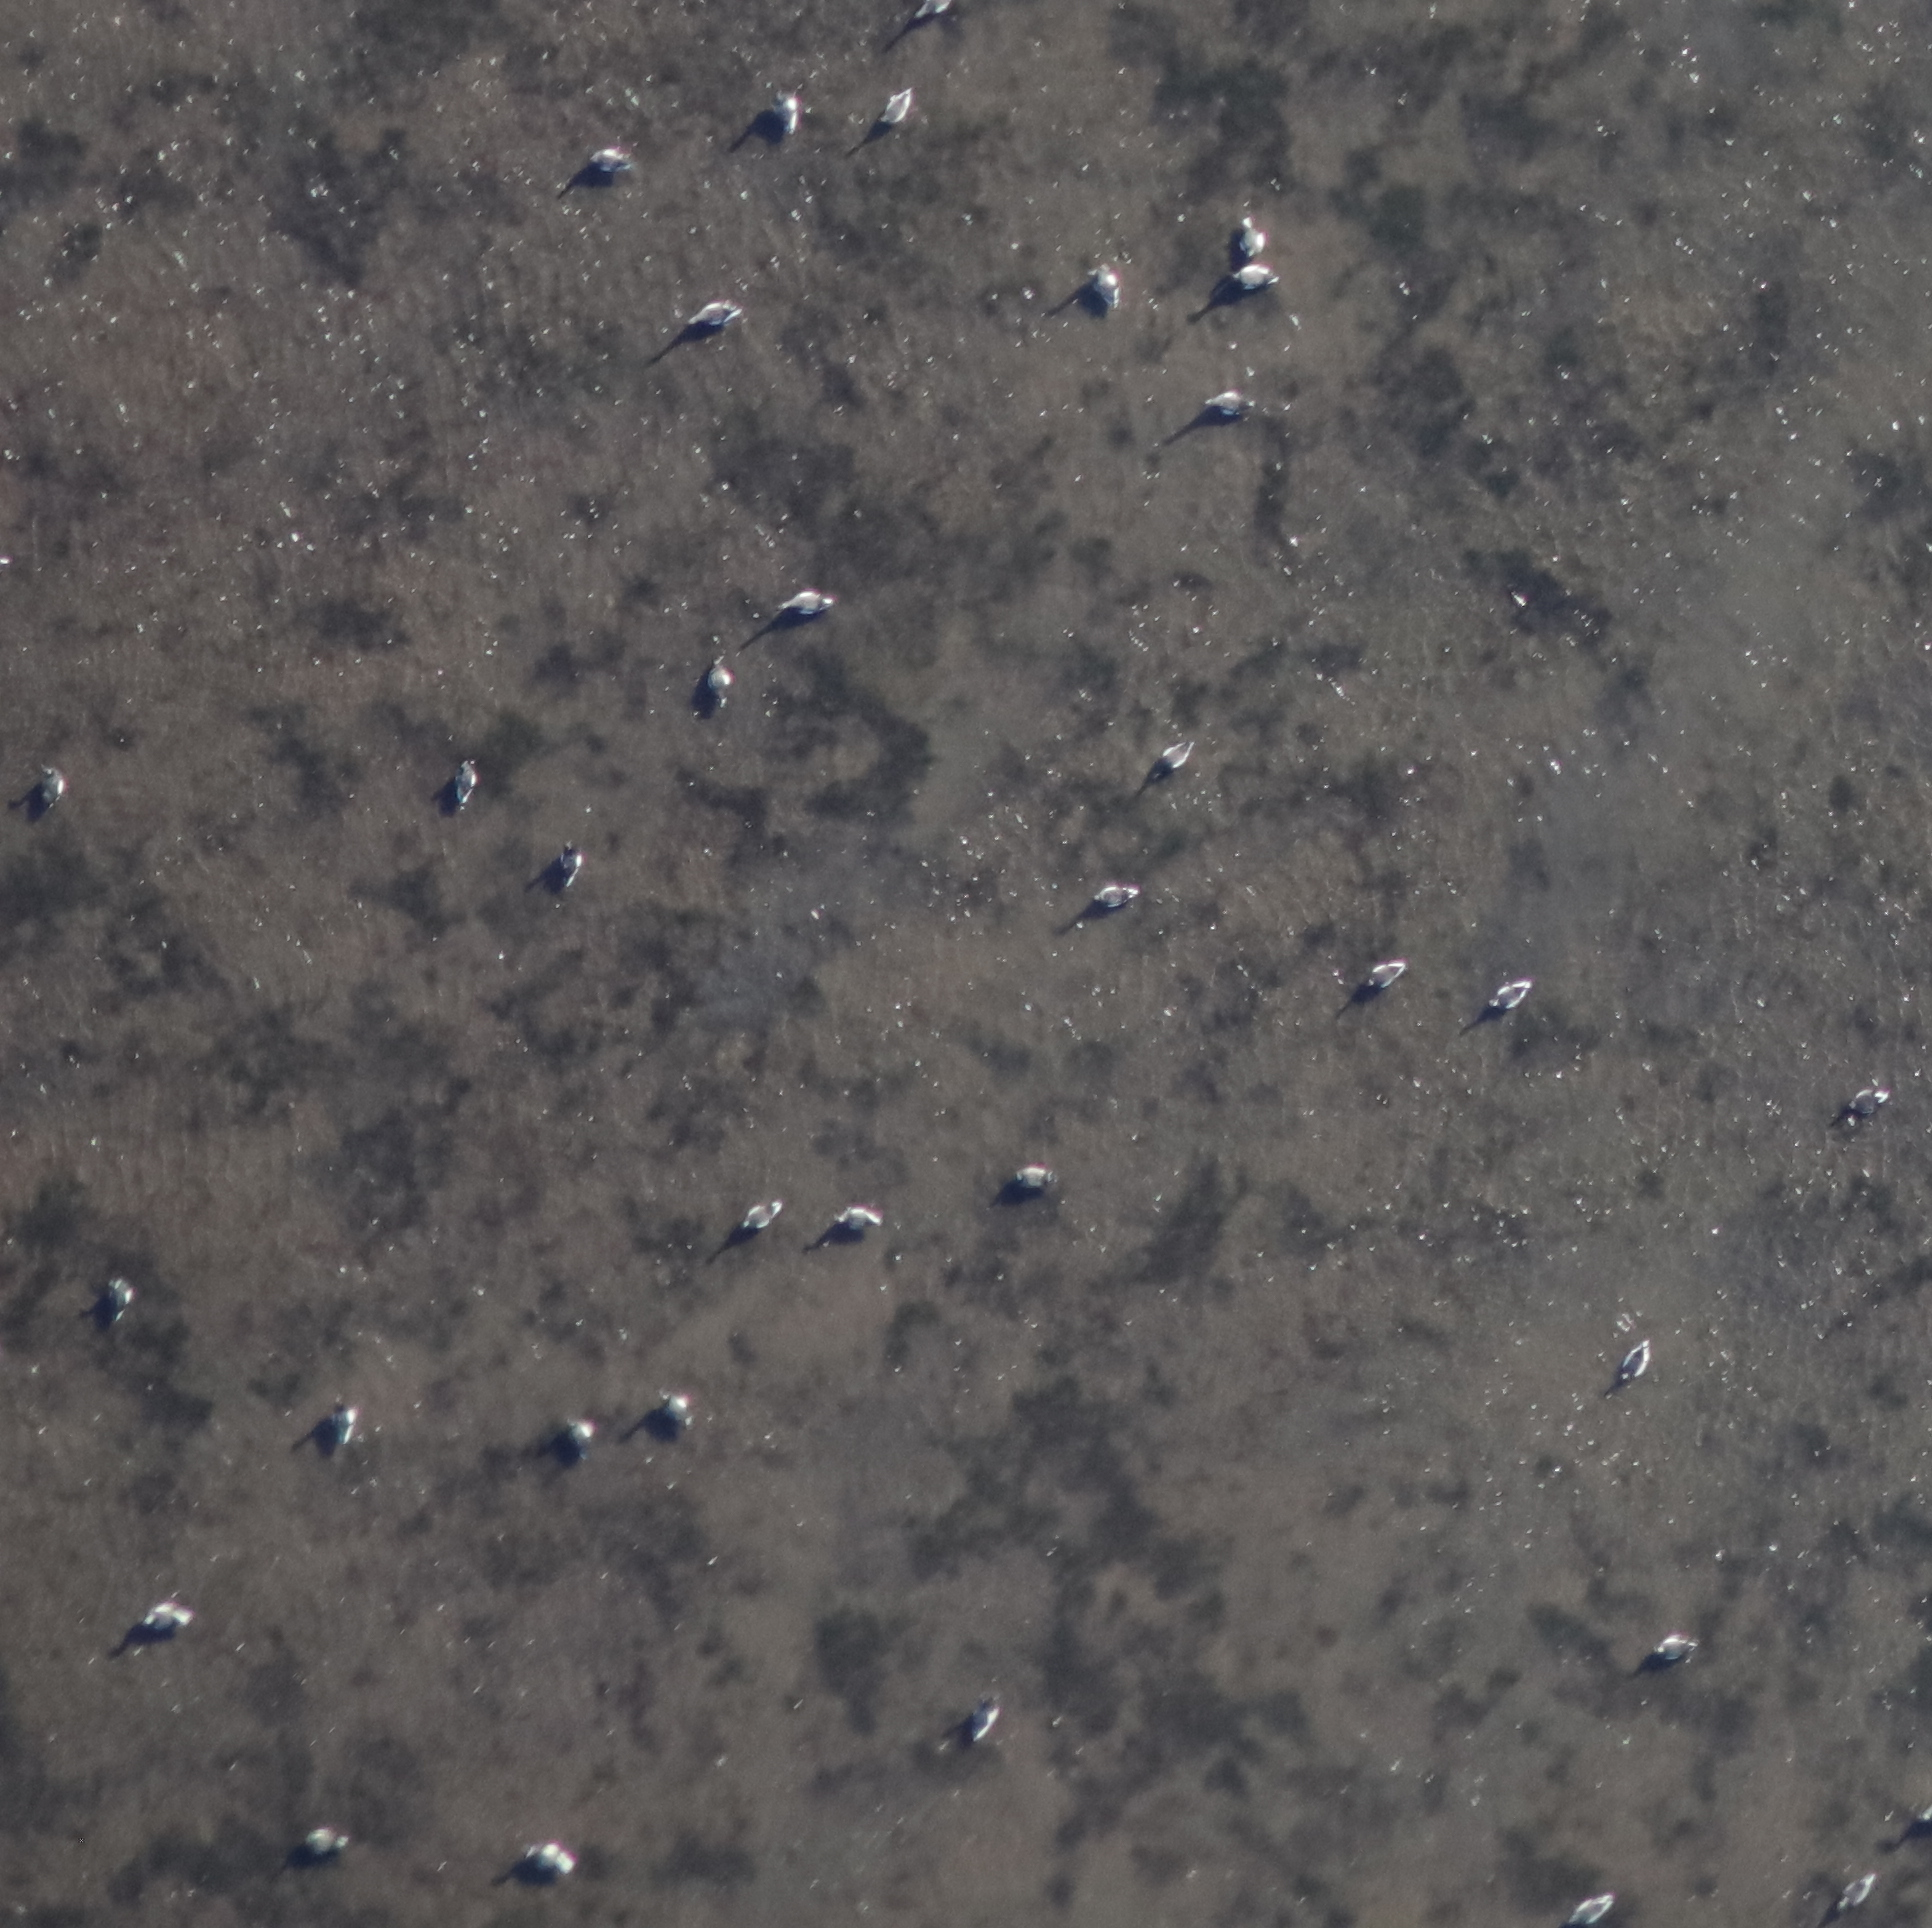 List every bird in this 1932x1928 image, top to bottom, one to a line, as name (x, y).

brant (937, 2)
brant (899, 108)
brant (786, 111)
brant (609, 159)
brant (1246, 239)
brant (1254, 275)
brant (1103, 290)
brant (715, 315)
brant (1229, 401)
brant (808, 603)
brant (723, 682)
brant (1173, 758)
brant (467, 781)
brant (50, 788)
brant (571, 865)
brant (1115, 897)
brant (1384, 974)
brant (1508, 997)
brant (1863, 1104)
brant (1032, 1178)
brant (760, 1218)
brant (854, 1222)
brant (121, 1294)
brant (1635, 1361)
brant (672, 1413)
brant (345, 1426)
brant (580, 1432)
brant (168, 1616)
brant (1675, 1648)
brant (984, 1717)
brant (322, 1842)
brant (542, 1856)
brant (1854, 1892)
brant (1588, 1914)